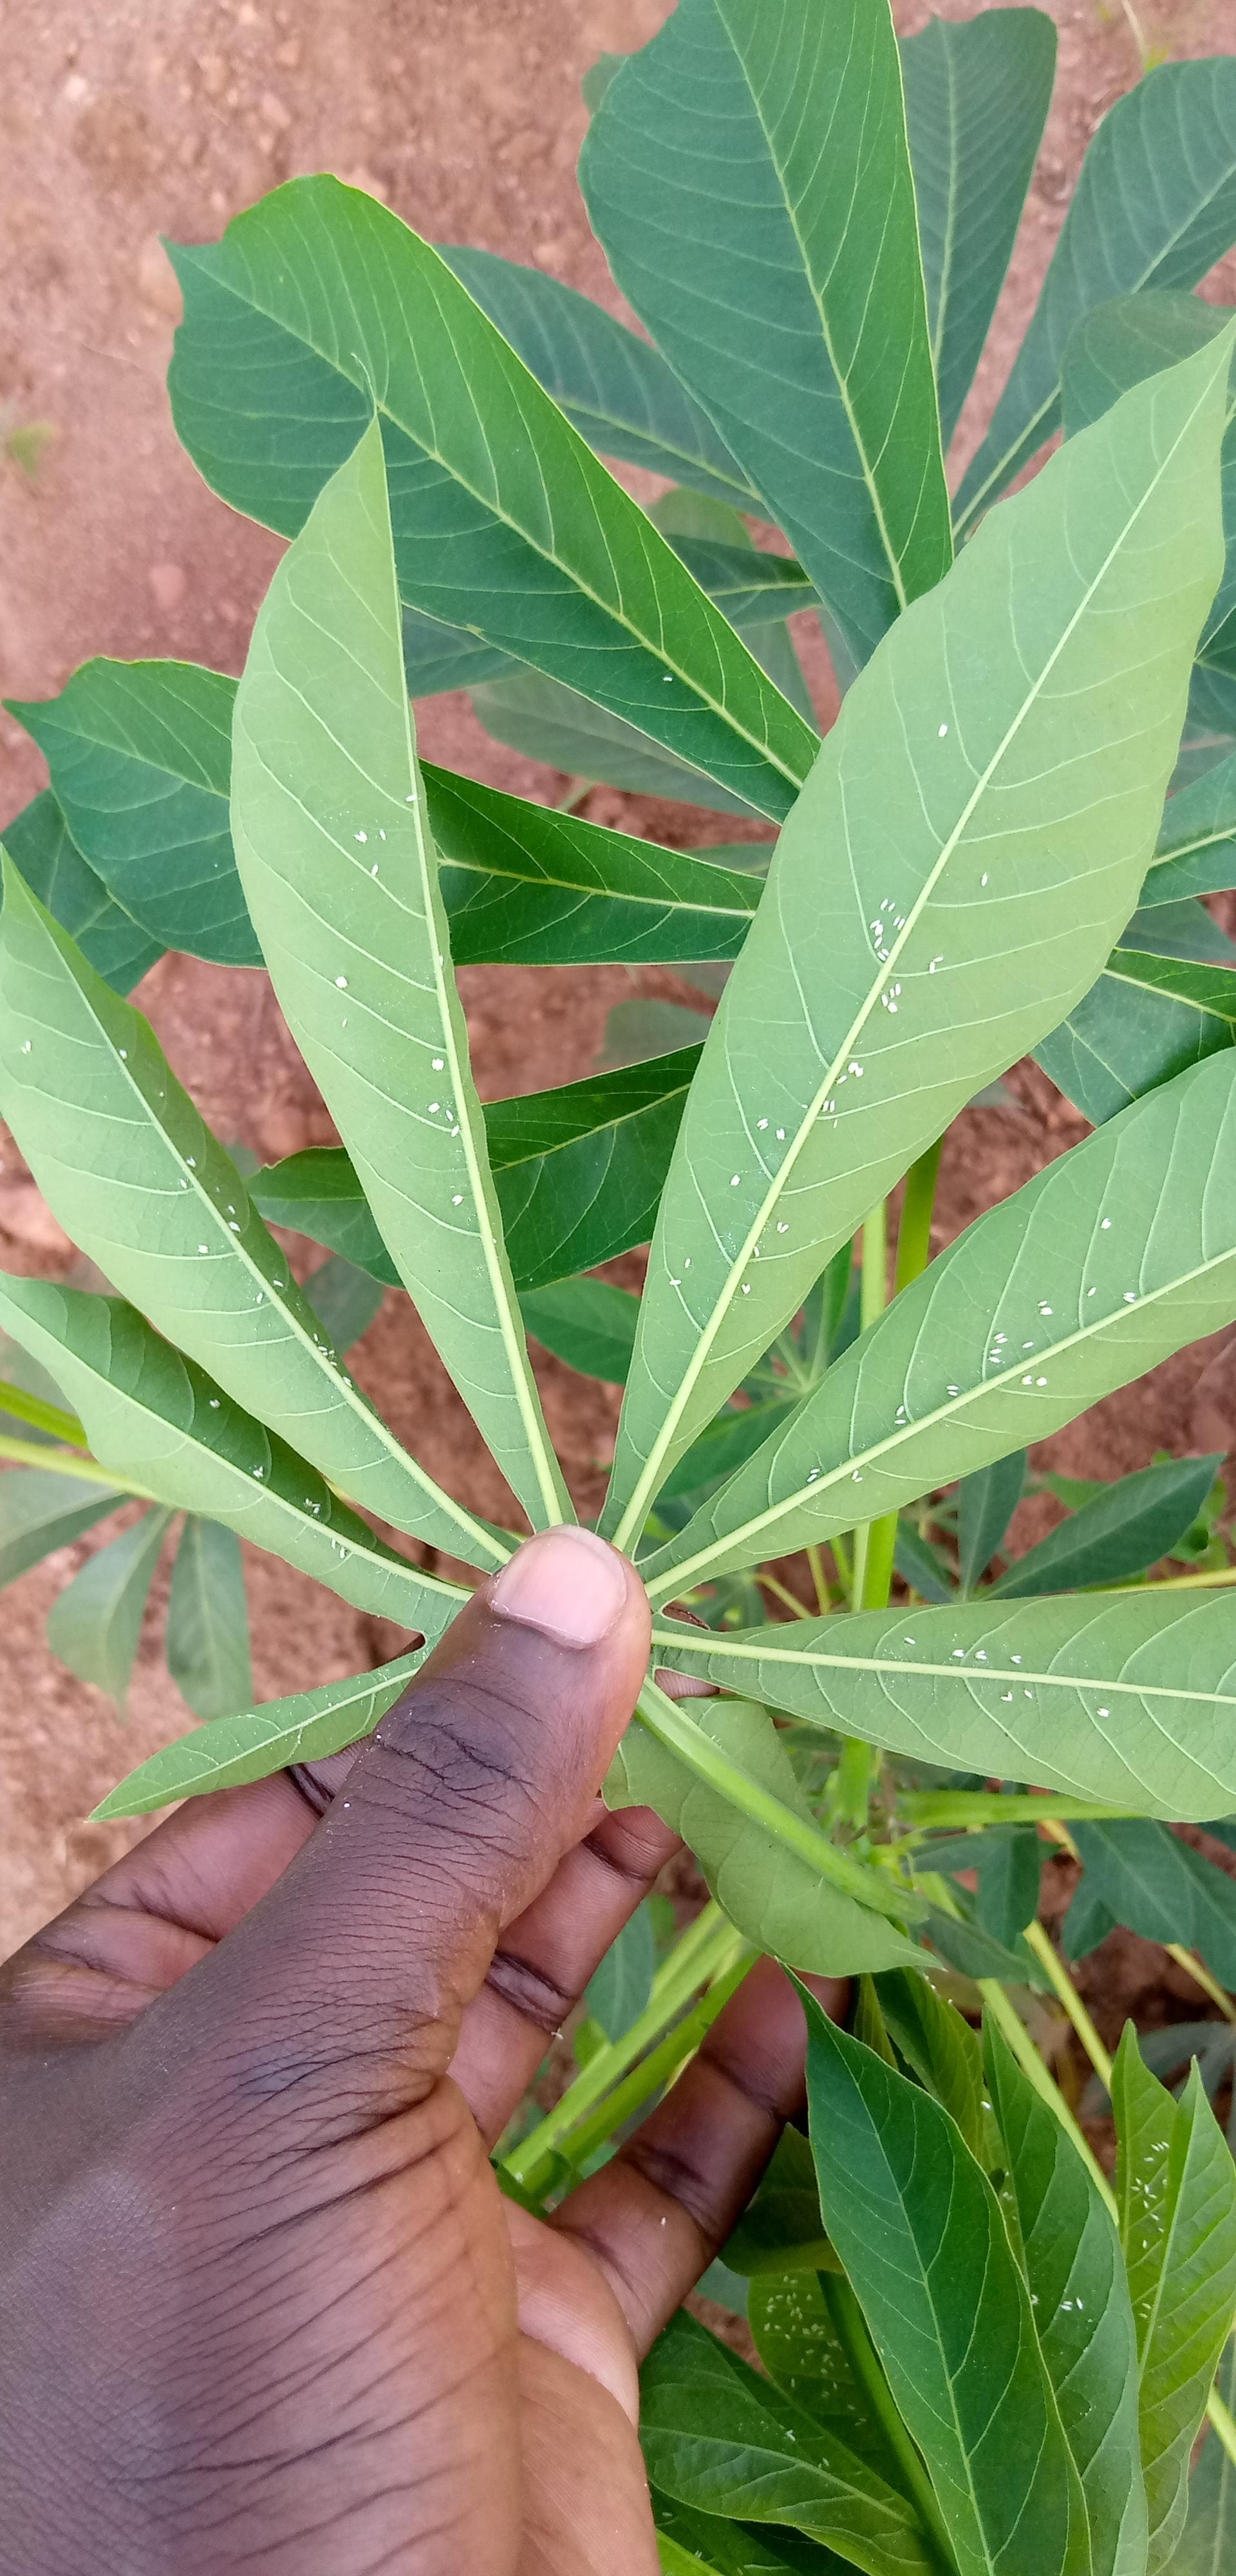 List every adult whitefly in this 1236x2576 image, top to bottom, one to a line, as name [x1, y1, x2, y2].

whitefly [660, 675, 675, 684]
whitefly [937, 718, 950, 741]
whitefly [936, 721, 951, 741]
whitefly [404, 793, 418, 804]
whitefly [378, 828, 388, 842]
whitefly [358, 830, 369, 842]
whitefly [353, 833, 366, 844]
whitefly [370, 862, 379, 878]
whitefly [979, 871, 991, 889]
whitefly [878, 897, 890, 911]
whitefly [887, 902, 897, 914]
whitefly [892, 914, 901, 927]
whitefly [895, 917, 906, 932]
whitefly [868, 918, 881, 930]
whitefly [879, 923, 885, 936]
whitefly [874, 923, 881, 938]
whitefly [872, 934, 883, 951]
whitefly [881, 947, 891, 958]
whitefly [876, 951, 886, 962]
whitefly [438, 954, 445, 968]
whitefly [932, 955, 946, 963]
whitefly [929, 961, 937, 976]
whitefly [341, 976, 350, 987]
whitefly [337, 976, 346, 990]
whitefly [334, 979, 342, 990]
whitefly [894, 981, 904, 998]
whitefly [888, 987, 896, 1000]
whitefly [881, 992, 889, 1008]
whitefly [890, 1002, 901, 1013]
whitefly [886, 1004, 894, 1015]
whitefly [341, 1017, 349, 1030]
whitefly [25, 1039, 32, 1054]
whitefly [19, 1046, 28, 1055]
whitefly [118, 1048, 126, 1061]
whitefly [436, 1057, 440, 1073]
whitefly [431, 1057, 436, 1072]
whitefly [440, 1057, 446, 1072]
whitefly [849, 1061, 859, 1075]
whitefly [847, 1061, 855, 1072]
whitefly [855, 1065, 859, 1078]
whitefly [859, 1066, 865, 1077]
whitefly [835, 1074, 848, 1085]
whitefly [830, 1098, 836, 1113]
whitefly [821, 1099, 830, 1114]
whitefly [427, 1102, 439, 1112]
whitefly [800, 1103, 809, 1110]
whitefly [431, 1104, 441, 1115]
whitefly [445, 1108, 454, 1123]
whitefly [756, 1117, 769, 1128]
whitefly [758, 1121, 770, 1132]
whitefly [450, 1124, 461, 1139]
whitefly [780, 1127, 786, 1142]
whitefly [775, 1128, 780, 1141]
whitefly [186, 1155, 198, 1168]
whitefly [729, 1173, 739, 1186]
whitefly [178, 1176, 189, 1191]
whitefly [734, 1177, 741, 1188]
whitefly [451, 1193, 461, 1203]
whitefly [453, 1195, 464, 1207]
whitefly [227, 1204, 237, 1216]
whitefly [1100, 1217, 1109, 1229]
whitefly [1104, 1220, 1113, 1231]
whitefly [227, 1221, 241, 1227]
whitefly [776, 1221, 783, 1232]
whitefly [778, 1222, 791, 1235]
whitefly [229, 1226, 241, 1233]
whitefly [197, 1244, 209, 1249]
whitefly [753, 1244, 763, 1258]
whitefly [197, 1249, 209, 1255]
whitefly [683, 1256, 693, 1270]
whitefly [271, 1278, 285, 1290]
whitefly [667, 1278, 683, 1287]
whitefly [740, 1283, 749, 1295]
whitefly [745, 1283, 753, 1293]
whitefly [1086, 1285, 1100, 1299]
whitefly [255, 1290, 264, 1305]
whitefly [1121, 1291, 1136, 1298]
whitefly [1122, 1295, 1136, 1305]
whitefly [1036, 1300, 1050, 1309]
whitefly [1040, 1307, 1053, 1312]
whitefly [1038, 1311, 1054, 1316]
whitefly [312, 1331, 319, 1343]
whitefly [993, 1332, 1006, 1341]
whitefly [995, 1336, 1009, 1345]
whitefly [1020, 1340, 1036, 1350]
whitefly [317, 1345, 328, 1352]
whitefly [988, 1347, 1003, 1356]
whitefly [328, 1349, 336, 1356]
whitefly [321, 1351, 328, 1357]
whitefly [987, 1356, 1001, 1365]
whitefly [329, 1361, 338, 1368]
whitefly [1020, 1375, 1033, 1381]
whitefly [341, 1376, 352, 1383]
whitefly [1036, 1376, 1047, 1384]
whitefly [344, 1379, 353, 1389]
whitefly [1021, 1381, 1034, 1387]
whitefly [1038, 1381, 1049, 1388]
whitefly [944, 1385, 960, 1391]
whitefly [946, 1390, 958, 1397]
whitefly [214, 1398, 222, 1409]
whitefly [209, 1400, 216, 1410]
whitefly [895, 1403, 905, 1417]
whitefly [892, 1418, 908, 1425]
whitefly [809, 1466, 821, 1474]
whitefly [850, 1468, 860, 1481]
whitefly [255, 1469, 265, 1480]
whitefly [252, 1470, 261, 1479]
whitefly [805, 1473, 818, 1484]
whitefly [854, 1475, 865, 1484]
whitefly [304, 1497, 310, 1507]
whitefly [312, 1506, 320, 1516]
whitefly [330, 1537, 337, 1551]
whitefly [339, 1546, 347, 1561]
whitefly [902, 1635, 917, 1647]
whitefly [951, 1648, 965, 1653]
whitefly [974, 1648, 986, 1655]
whitefly [951, 1653, 965, 1658]
whitefly [974, 1654, 988, 1662]
whitefly [1012, 1654, 1022, 1660]
whitefly [1009, 1655, 1022, 1665]
whitefly [1022, 1688, 1035, 1700]
whitefly [1007, 1689, 1014, 1704]
whitefly [999, 1695, 1008, 1701]
whitefly [1097, 1707, 1110, 1714]
whitefly [1096, 1710, 1110, 1719]
whitefly [979, 2098, 992, 2112]
whitefly [1074, 2296, 1086, 2311]
whitefly [1062, 2300, 1074, 2307]
whitefly [1059, 2304, 1073, 2313]